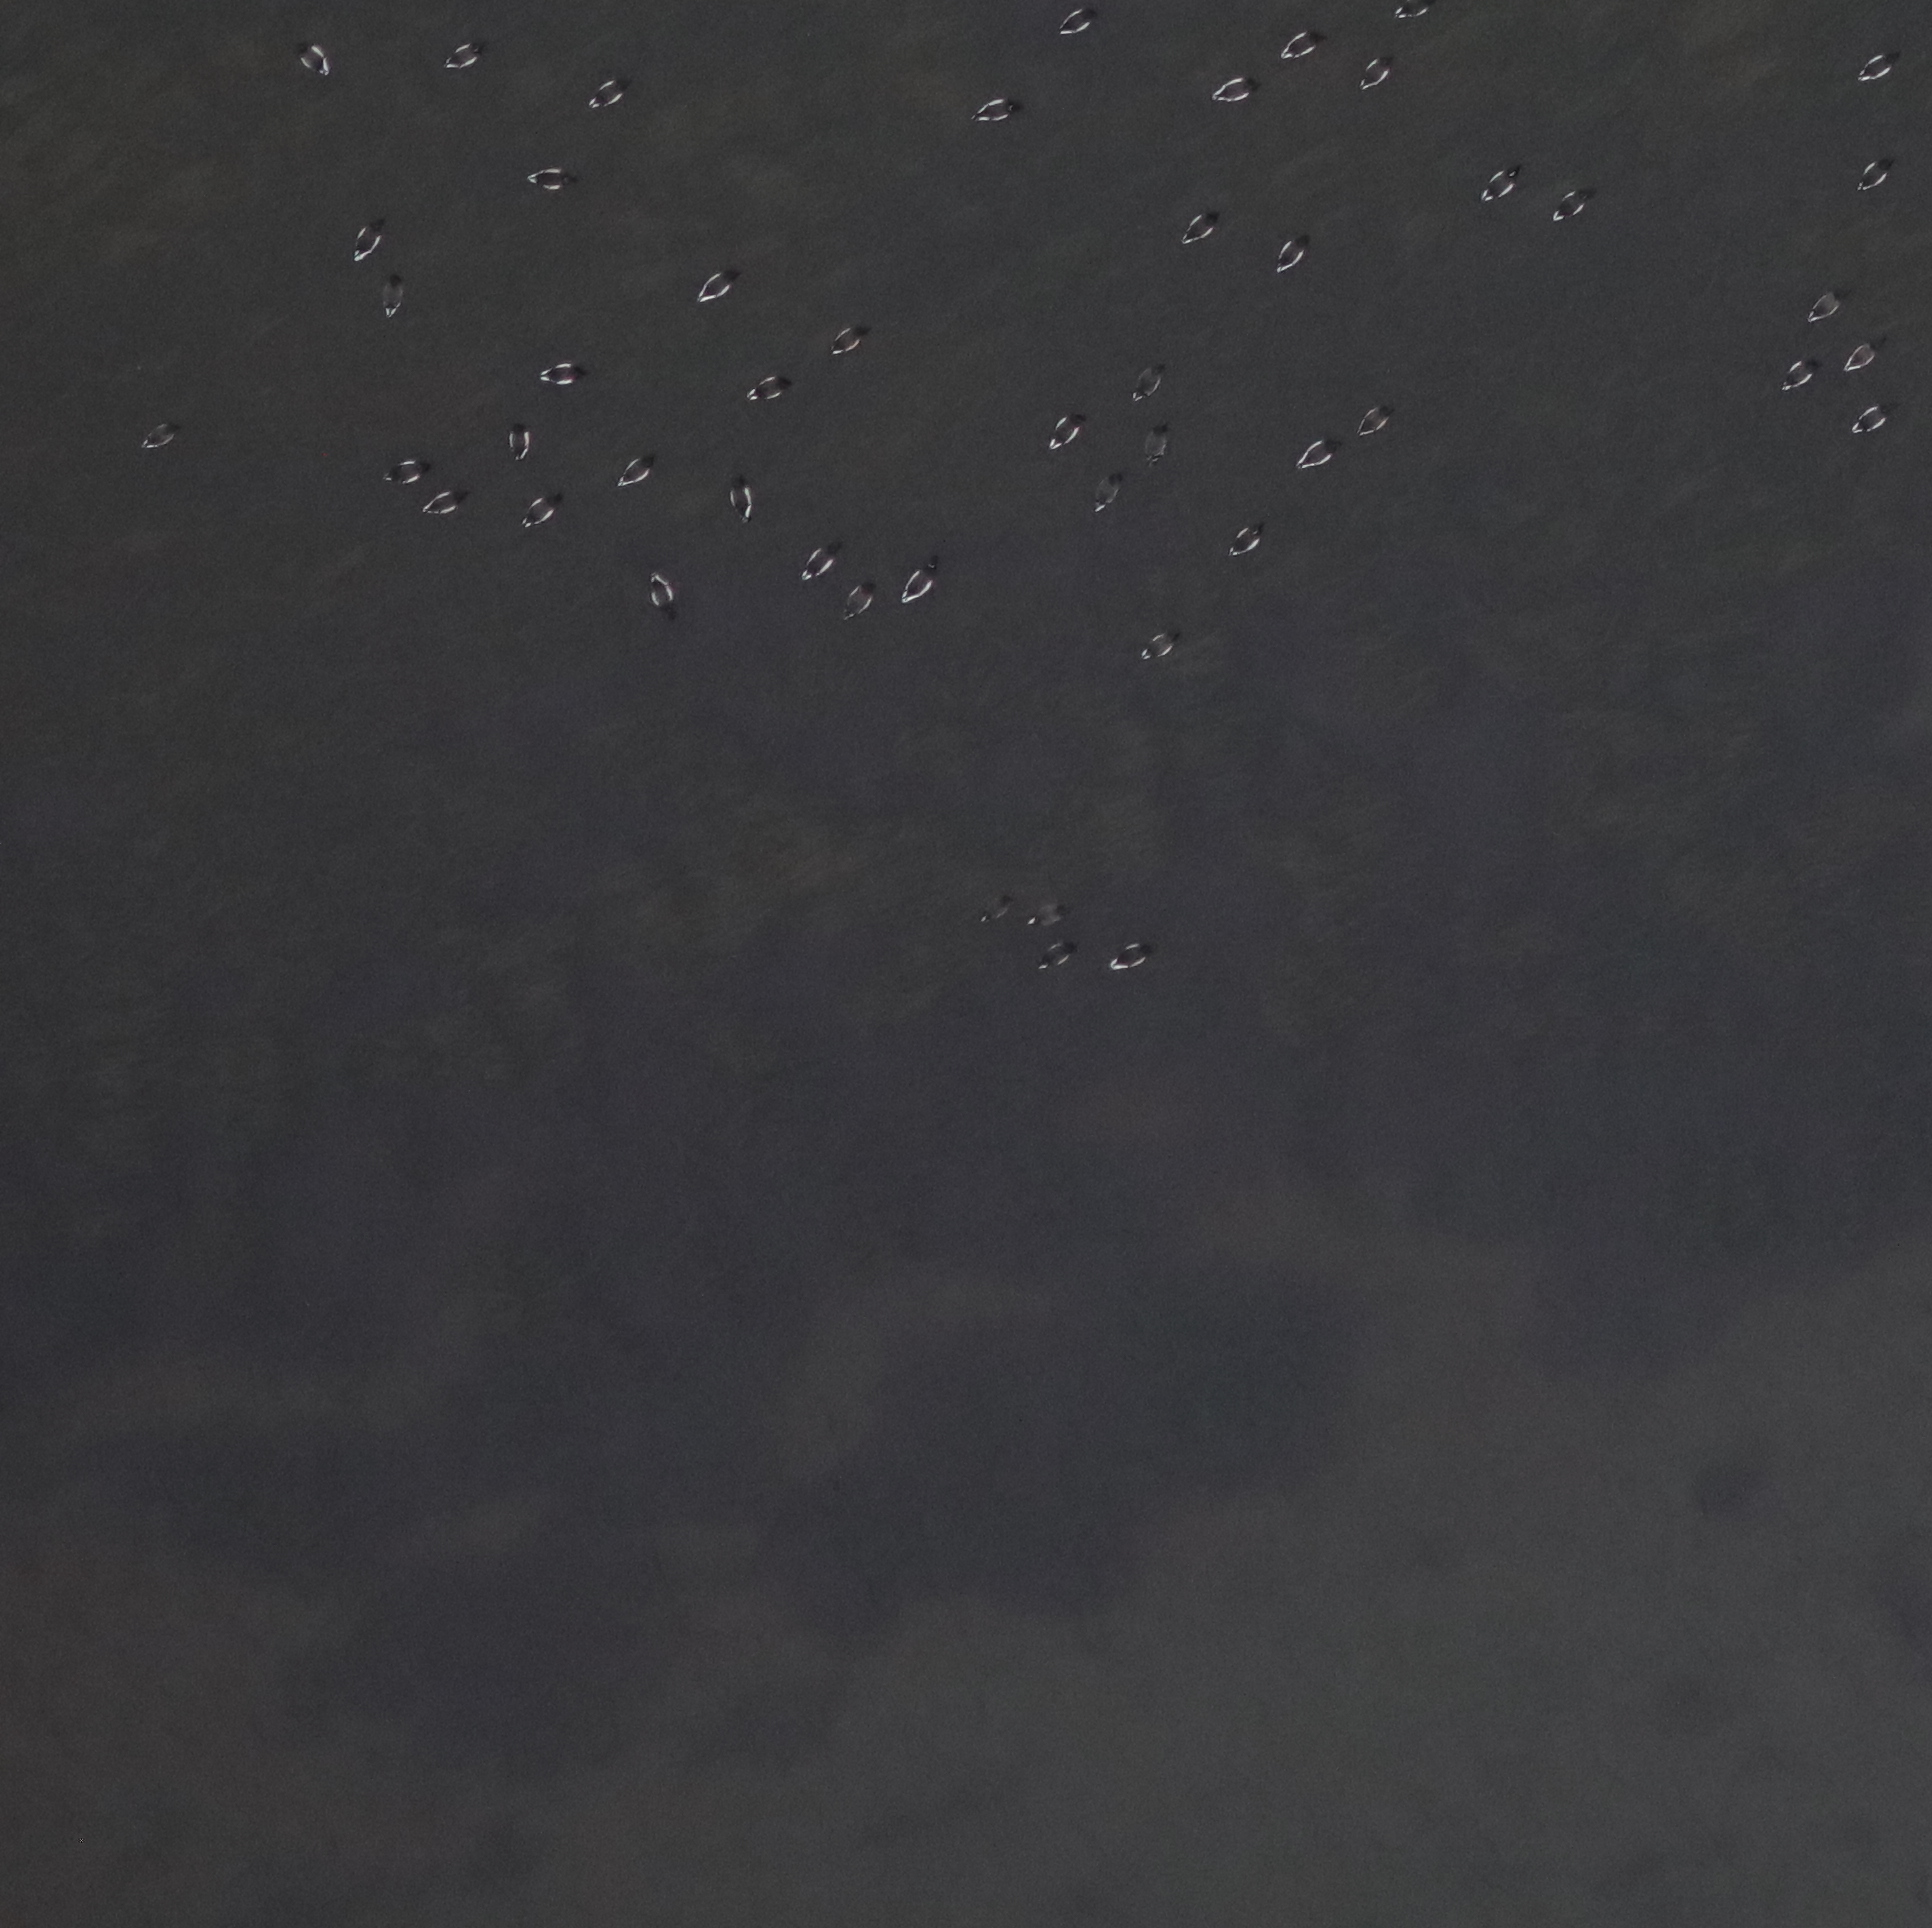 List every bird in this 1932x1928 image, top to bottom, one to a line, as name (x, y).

brant (1416, 6)
brant (1078, 20)
brant (1303, 44)
brant (464, 56)
brant (313, 58)
brant (1876, 66)
brant (1375, 71)
brant (1234, 89)
brant (609, 93)
brant (997, 111)
brant (1876, 175)
brant (551, 178)
brant (1500, 184)
brant (1571, 203)
brant (1201, 227)
brant (368, 241)
brant (1290, 251)
brant (716, 286)
brant (394, 297)
brant (1827, 304)
brant (849, 344)
brant (1862, 354)
brant (563, 373)
brant (1801, 373)
brant (1148, 382)
brant (769, 387)
brant (1374, 418)
brant (1873, 419)
brant (1068, 429)
brant (162, 433)
brant (522, 441)
brant (1158, 443)
brant (1317, 453)
brant (637, 470)
brant (410, 471)
brant (1110, 493)
brant (742, 499)
brant (445, 503)
brant (541, 509)
brant (1246, 538)
brant (819, 561)
brant (918, 583)
brant (664, 593)
brant (858, 601)
brant (1160, 645)
brant (993, 905)
brant (1049, 914)
brant (1057, 956)
brant (1131, 957)